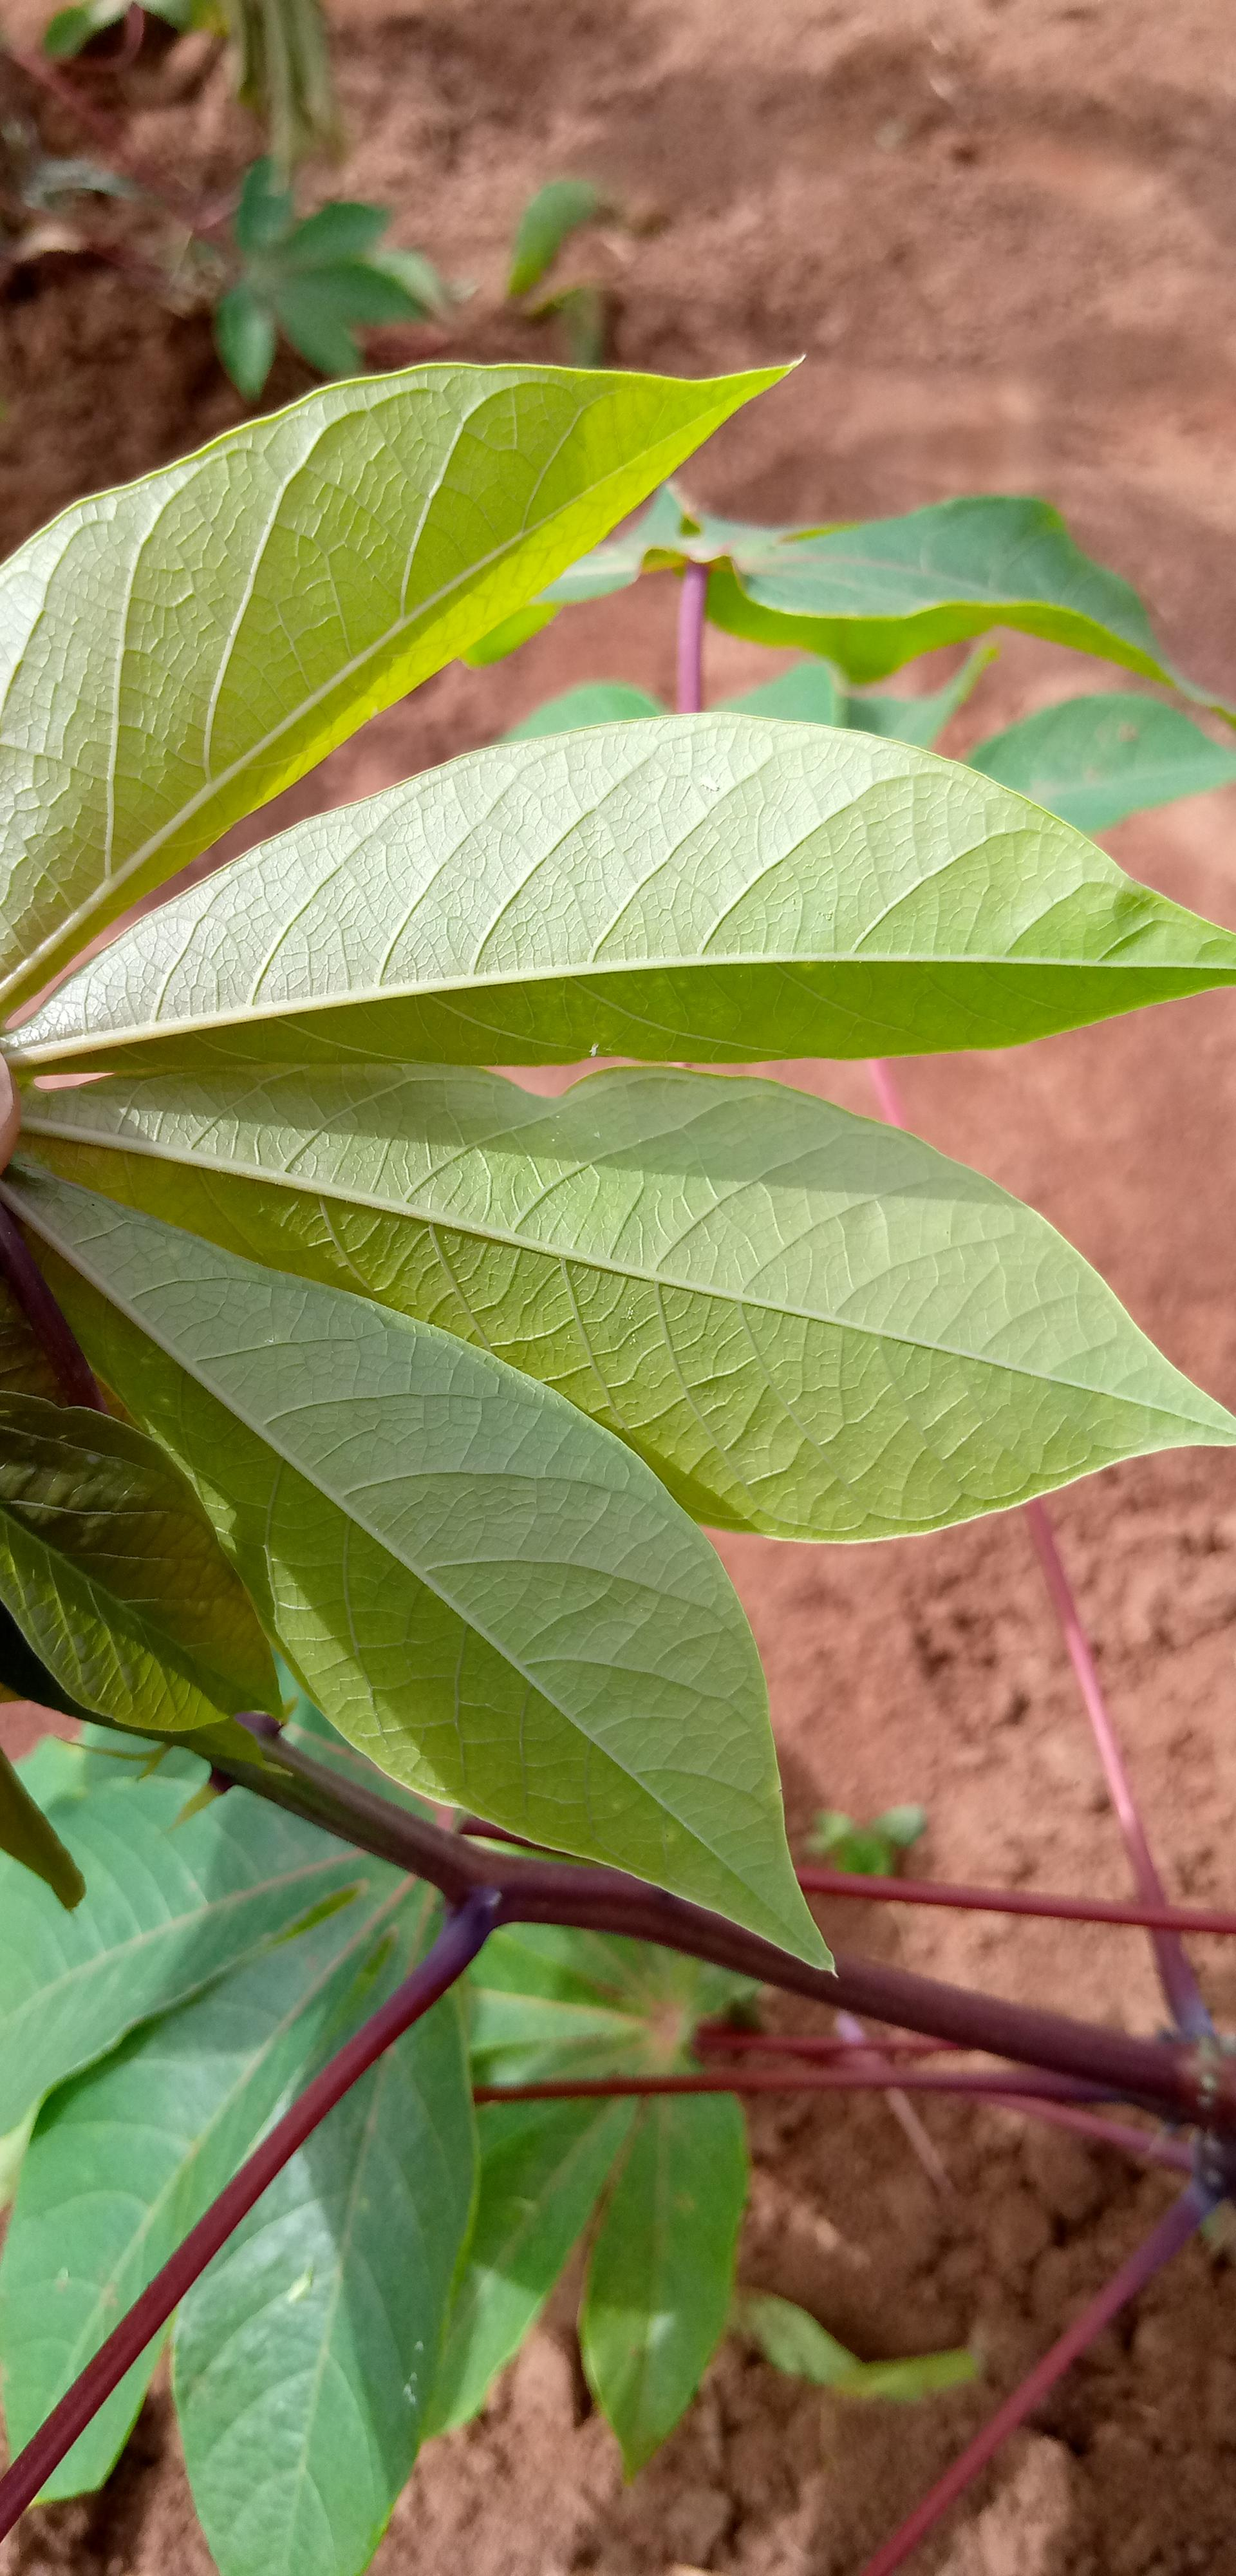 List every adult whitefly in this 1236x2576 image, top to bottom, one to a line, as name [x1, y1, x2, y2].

whitefly [577, 1034, 608, 1068]